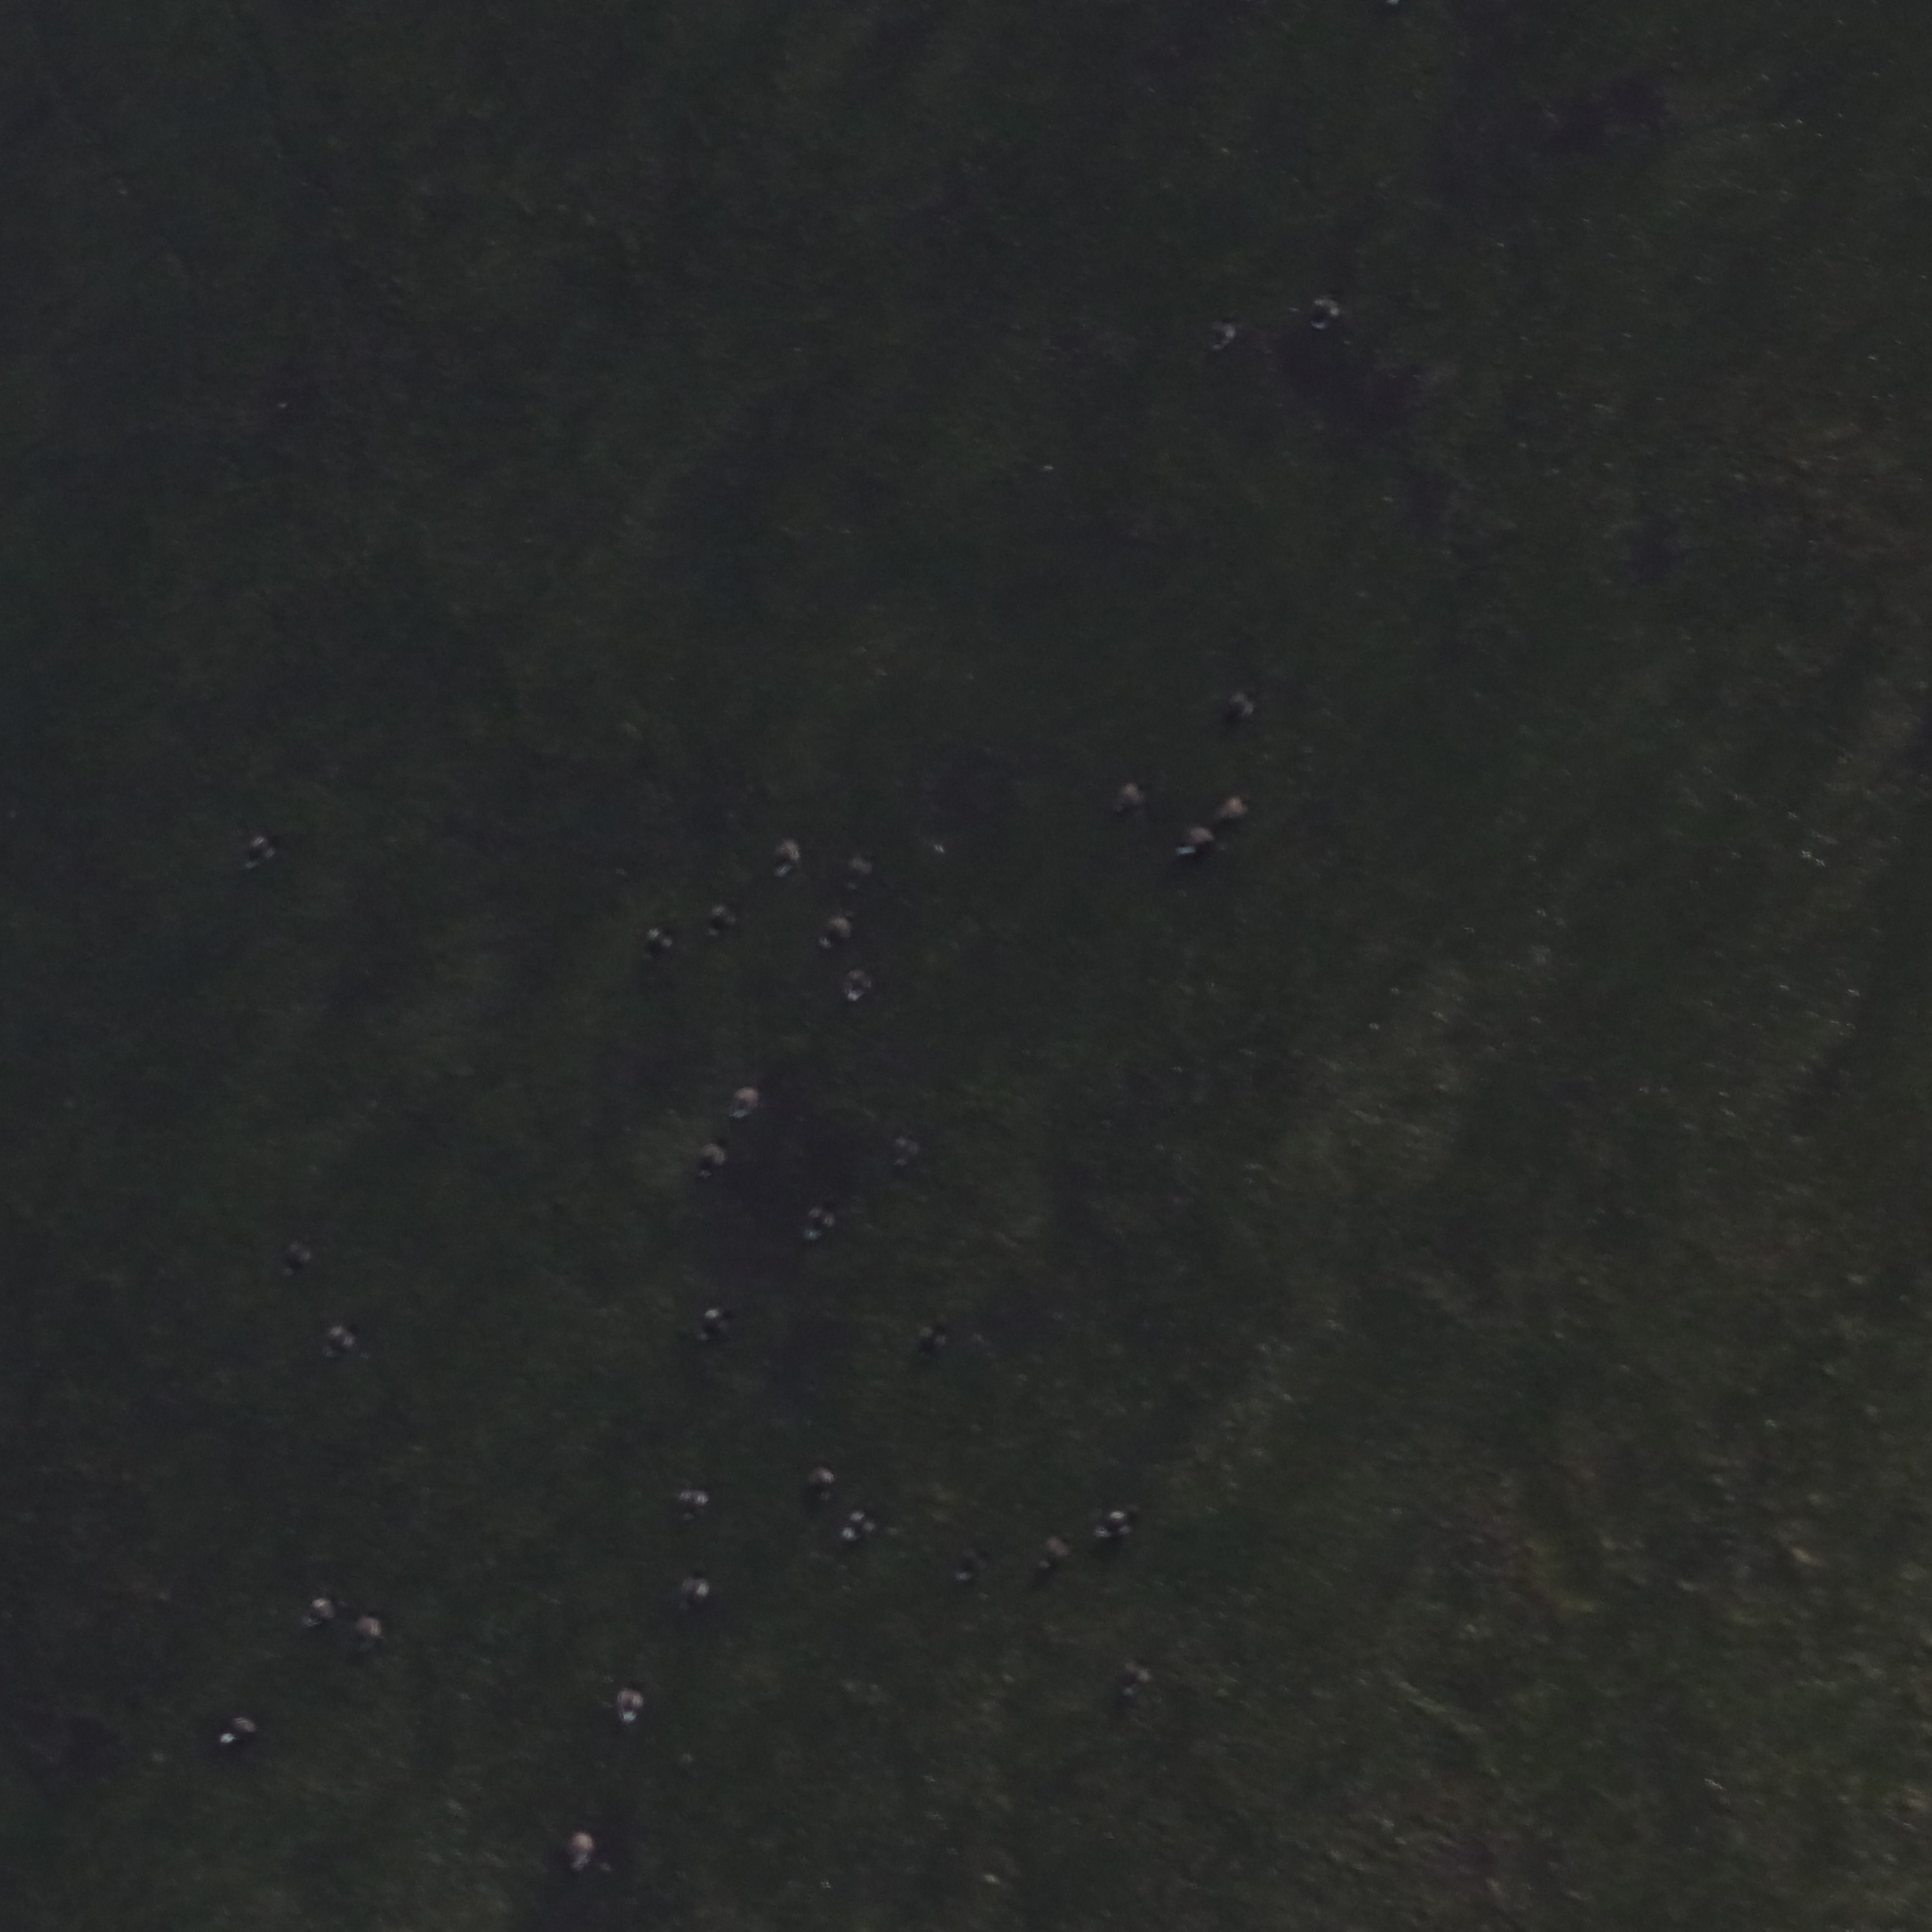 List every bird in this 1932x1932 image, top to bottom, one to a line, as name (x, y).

brant (1328, 309)
brant (1222, 331)
brant (1243, 699)
brant (1131, 792)
brant (1237, 806)
brant (1196, 847)
brant (259, 851)
brant (785, 855)
brant (857, 876)
brant (717, 912)
brant (842, 937)
brant (661, 939)
brant (860, 986)
brant (743, 1098)
brant (907, 1143)
brant (713, 1150)
brant (822, 1222)
brant (302, 1251)
brant (718, 1325)
brant (936, 1334)
brant (341, 1347)
brant (821, 1480)
brant (694, 1497)
brant (1114, 1526)
brant (858, 1528)
brant (1056, 1547)
brant (968, 1570)
brant (699, 1580)
brant (324, 1607)
brant (368, 1637)
brant (1131, 1679)
brant (628, 1703)
brant (237, 1734)
brant (586, 1854)